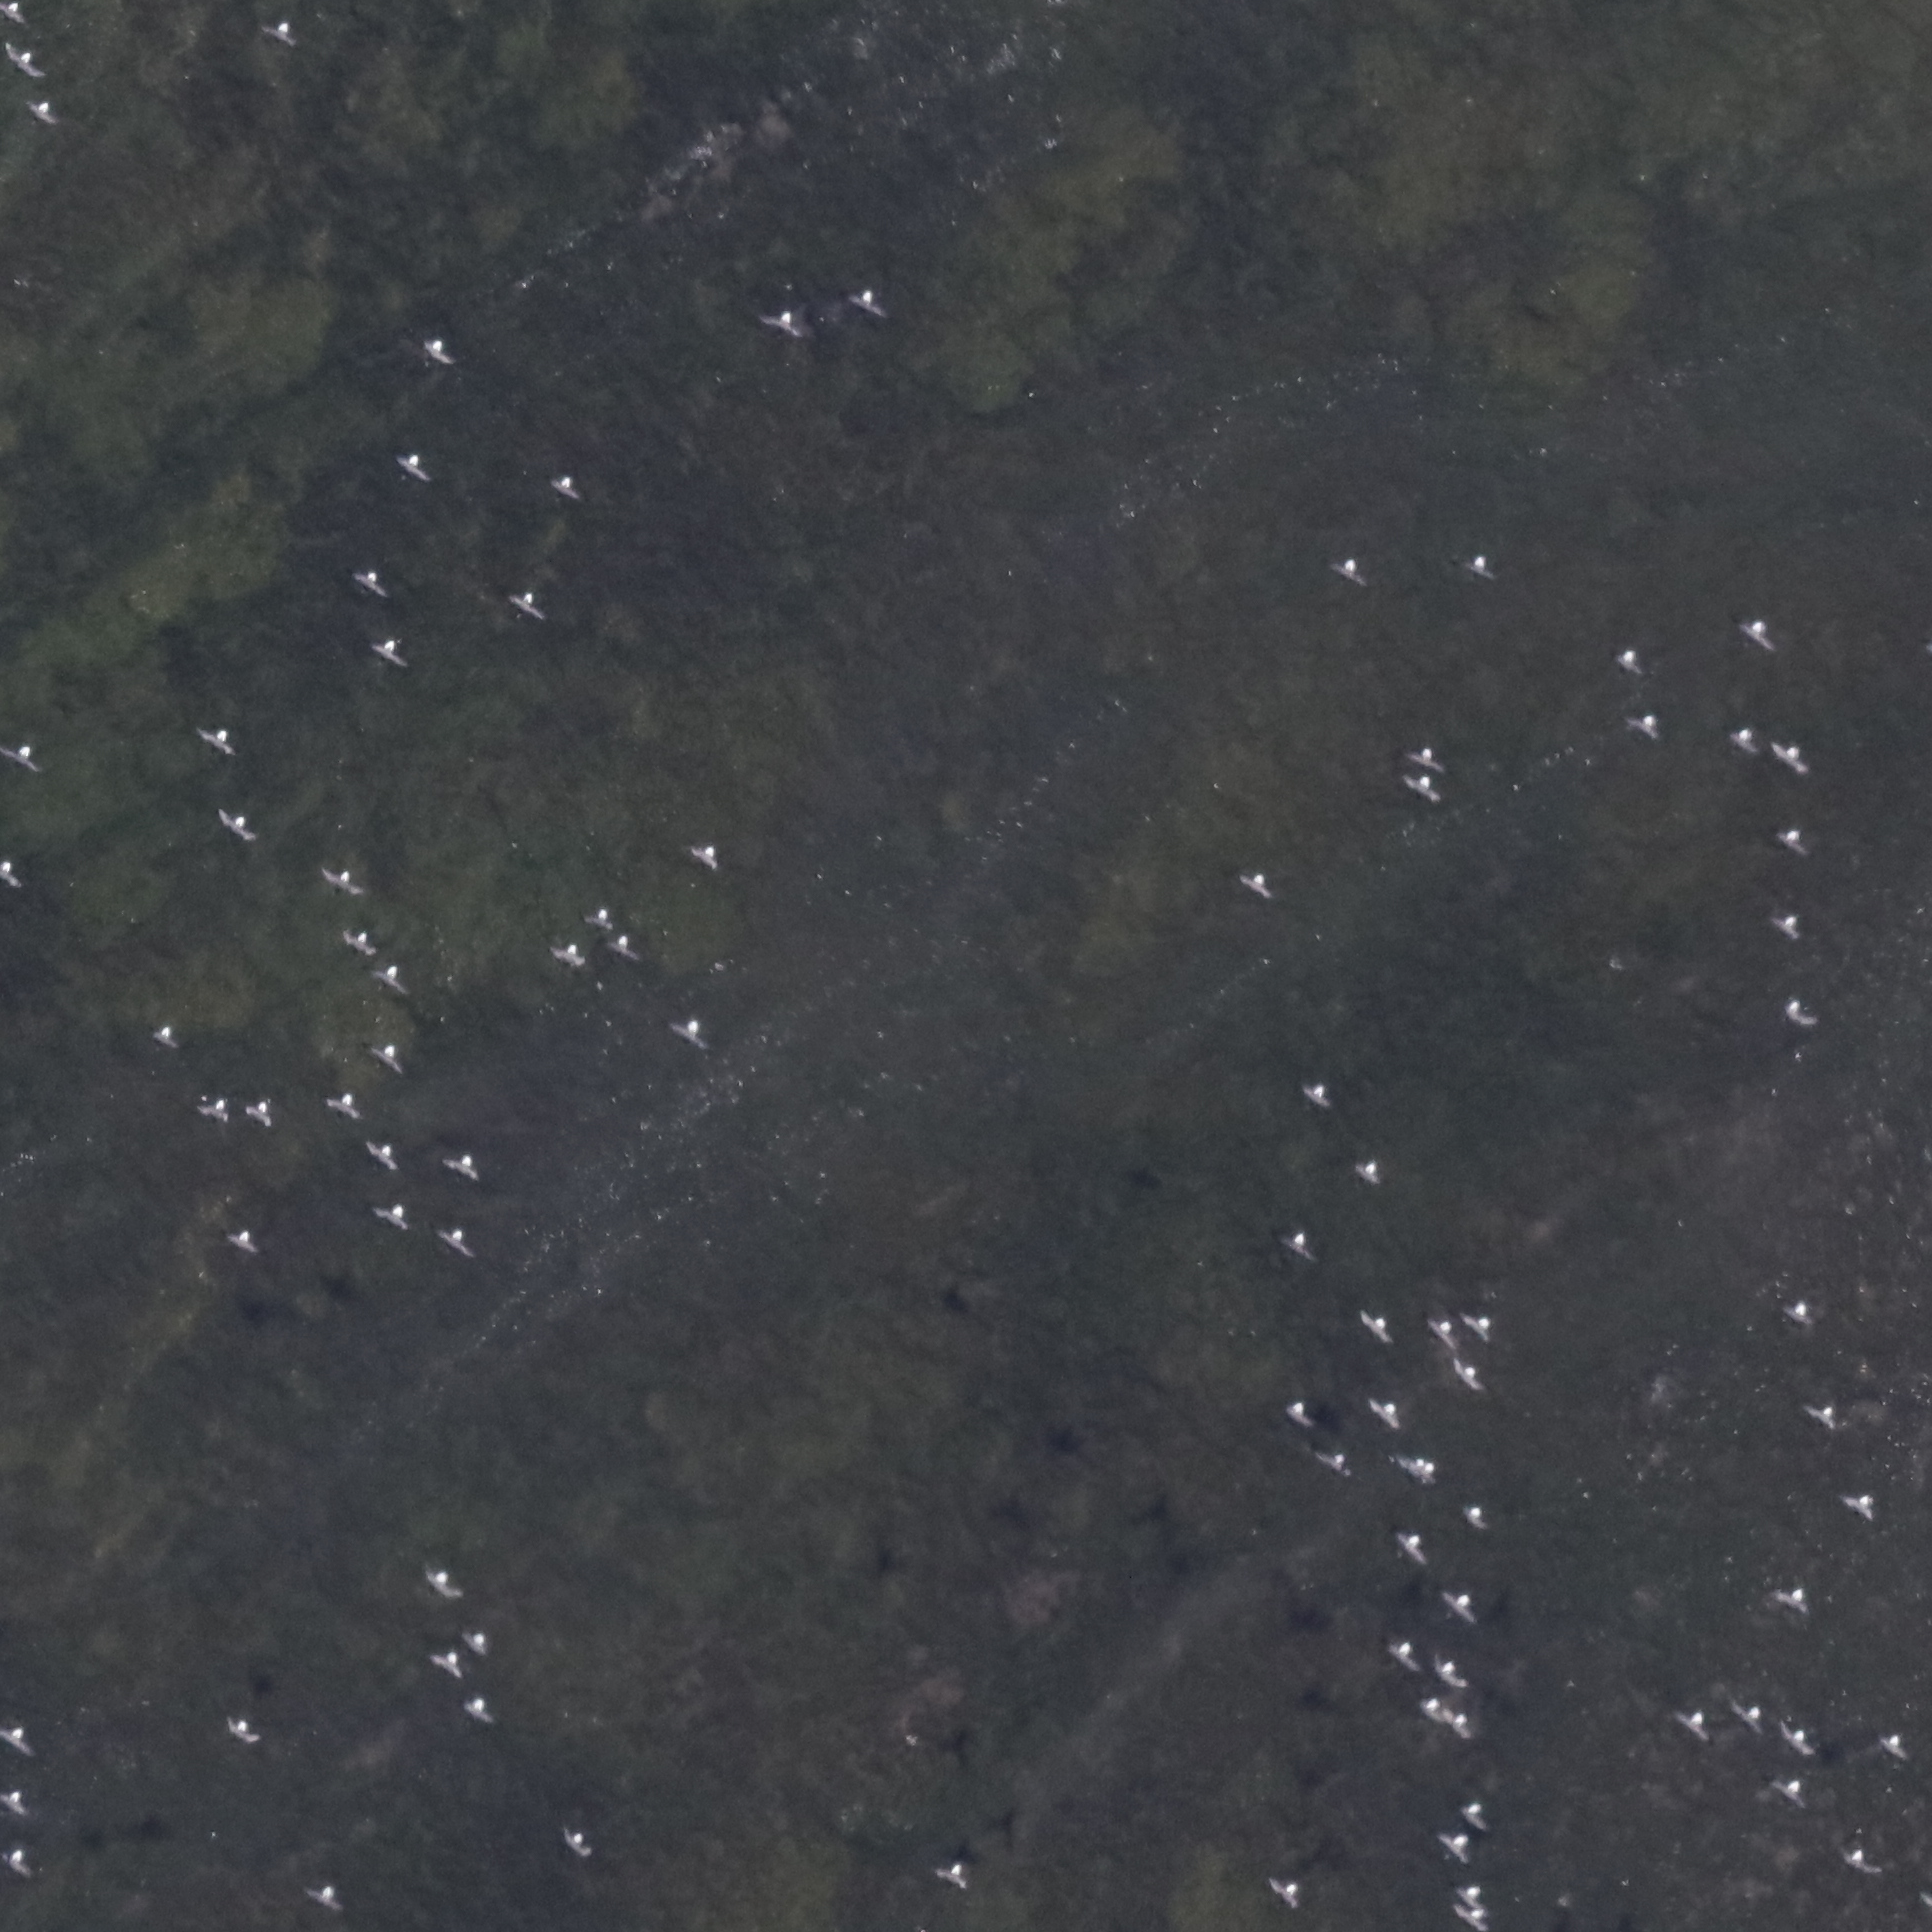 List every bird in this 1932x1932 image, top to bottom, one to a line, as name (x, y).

brant (10, 8)
brant (279, 35)
brant (23, 58)
brant (38, 106)
brant (867, 302)
brant (775, 326)
brant (432, 355)
brant (408, 468)
brant (563, 489)
brant (1476, 564)
brant (1355, 574)
brant (372, 575)
brant (511, 604)
brant (1753, 636)
brant (387, 646)
brant (1626, 658)
brant (1644, 727)
brant (217, 745)
brant (1735, 746)
brant (13, 748)
brant (1423, 756)
brant (1795, 757)
brant (1421, 794)
brant (241, 824)
brant (1791, 832)
brant (707, 853)
brant (5, 874)
brant (1250, 884)
brant (345, 886)
brant (592, 910)
brant (1791, 932)
brant (359, 942)
brant (621, 949)
brant (565, 959)
brant (392, 981)
brant (1794, 1009)
brant (162, 1028)
brant (686, 1028)
brant (393, 1054)
brant (1320, 1093)
brant (340, 1104)
brant (215, 1110)
brant (258, 1110)
brant (380, 1151)
brant (466, 1165)
brant (1363, 1178)
brant (388, 1214)
brant (1294, 1233)
brant (241, 1240)
brant (460, 1240)
brant (1805, 1306)
brant (1365, 1321)
brant (1484, 1325)
brant (1441, 1330)
brant (1463, 1380)
brant (1294, 1411)
brant (1384, 1419)
brant (1823, 1421)
brant (1334, 1461)
brant (1421, 1466)
brant (1858, 1503)
brant (1478, 1519)
brant (1413, 1544)
brant (447, 1586)
brant (1798, 1594)
brant (1457, 1602)
brant (477, 1644)
brant (1407, 1654)
brant (443, 1667)
brant (1454, 1671)
brant (481, 1707)
brant (1429, 1709)
brant (1749, 1721)
brant (241, 1726)
brant (1689, 1728)
brant (13, 1731)
brant (1459, 1731)
brant (1803, 1741)
brant (1896, 1743)
brant (1793, 1791)
brant (15, 1806)
brant (1473, 1810)
brant (578, 1848)
brant (1449, 1848)
brant (13, 1865)
brant (1853, 1865)
brant (961, 1872)
brant (1282, 1891)
brant (1471, 1891)
brant (317, 1899)
brant (1471, 1920)